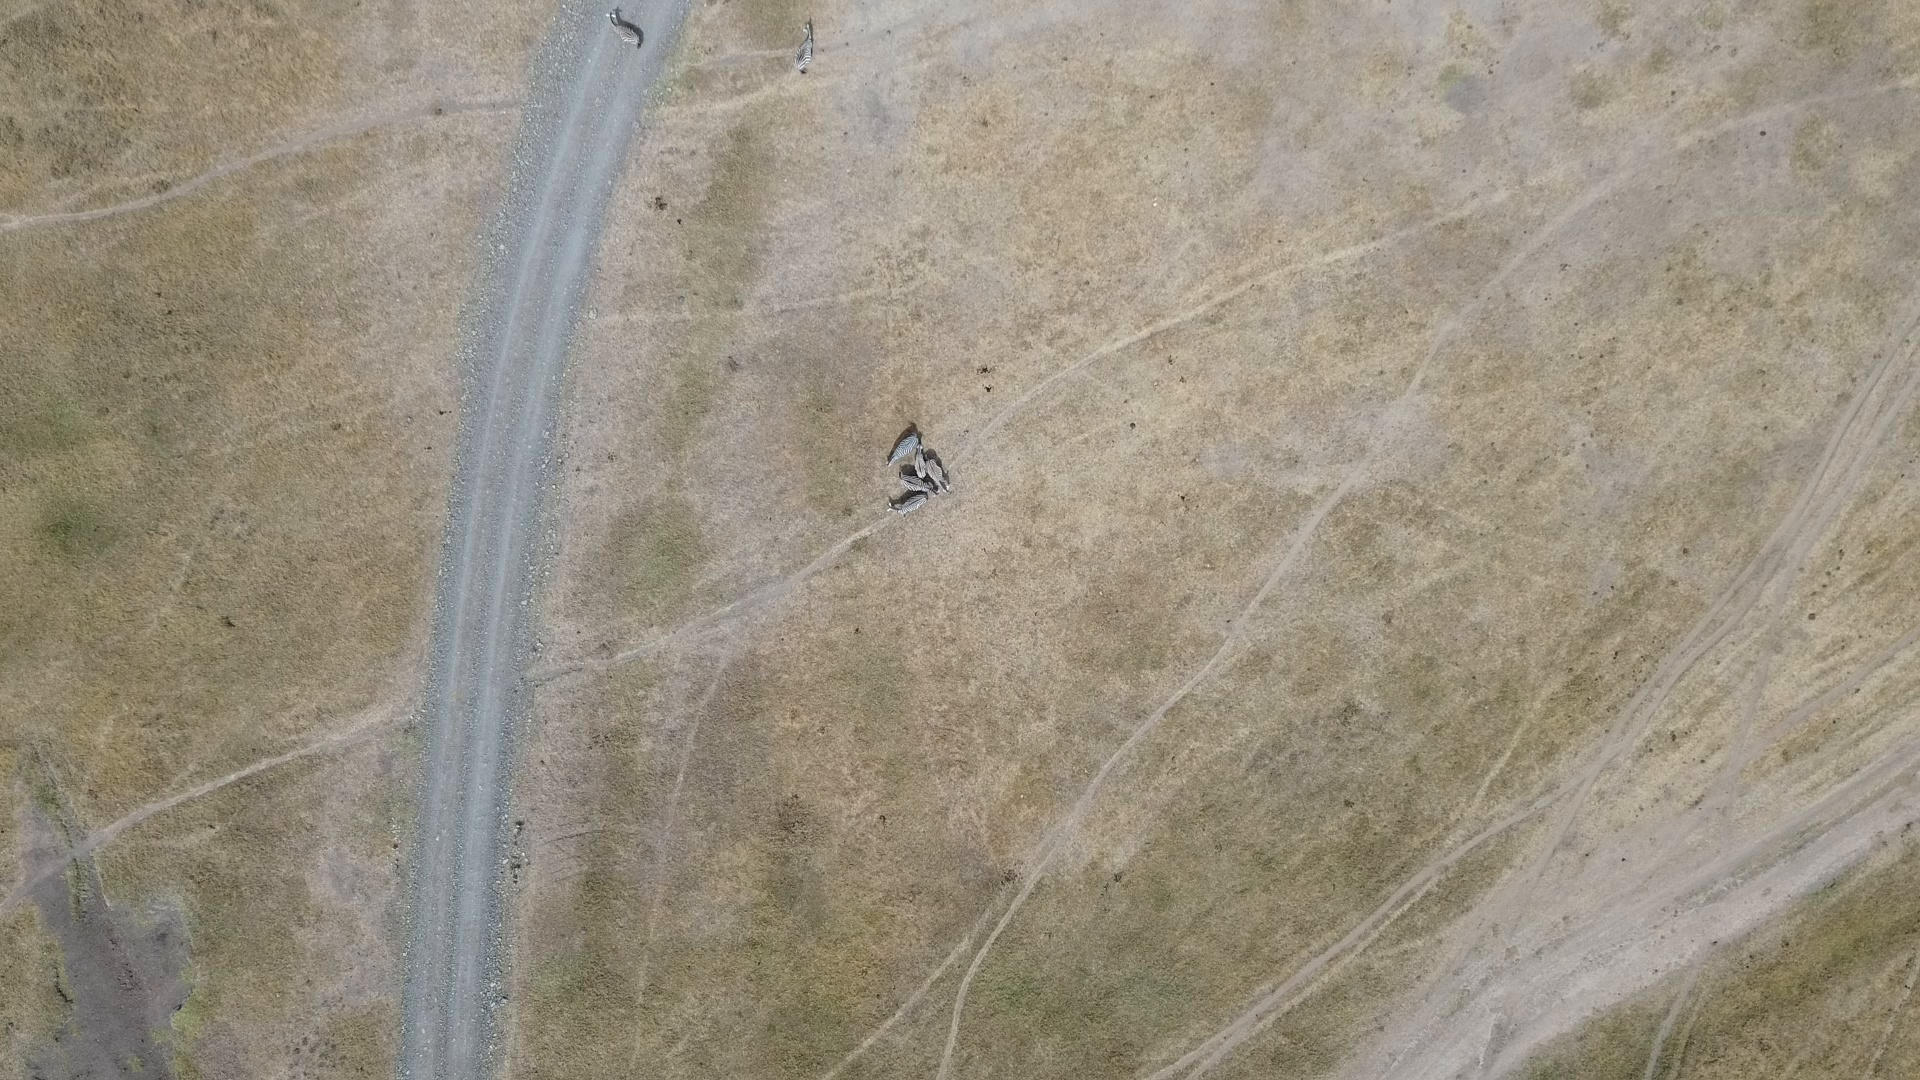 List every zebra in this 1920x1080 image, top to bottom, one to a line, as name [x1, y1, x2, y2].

zebra [606, 12, 643, 48]
zebra [793, 26, 813, 72]
zebra [885, 435, 916, 468]
zebra [912, 443, 927, 479]
zebra [927, 458, 950, 493]
zebra [900, 475, 939, 497]
zebra [887, 494, 928, 514]